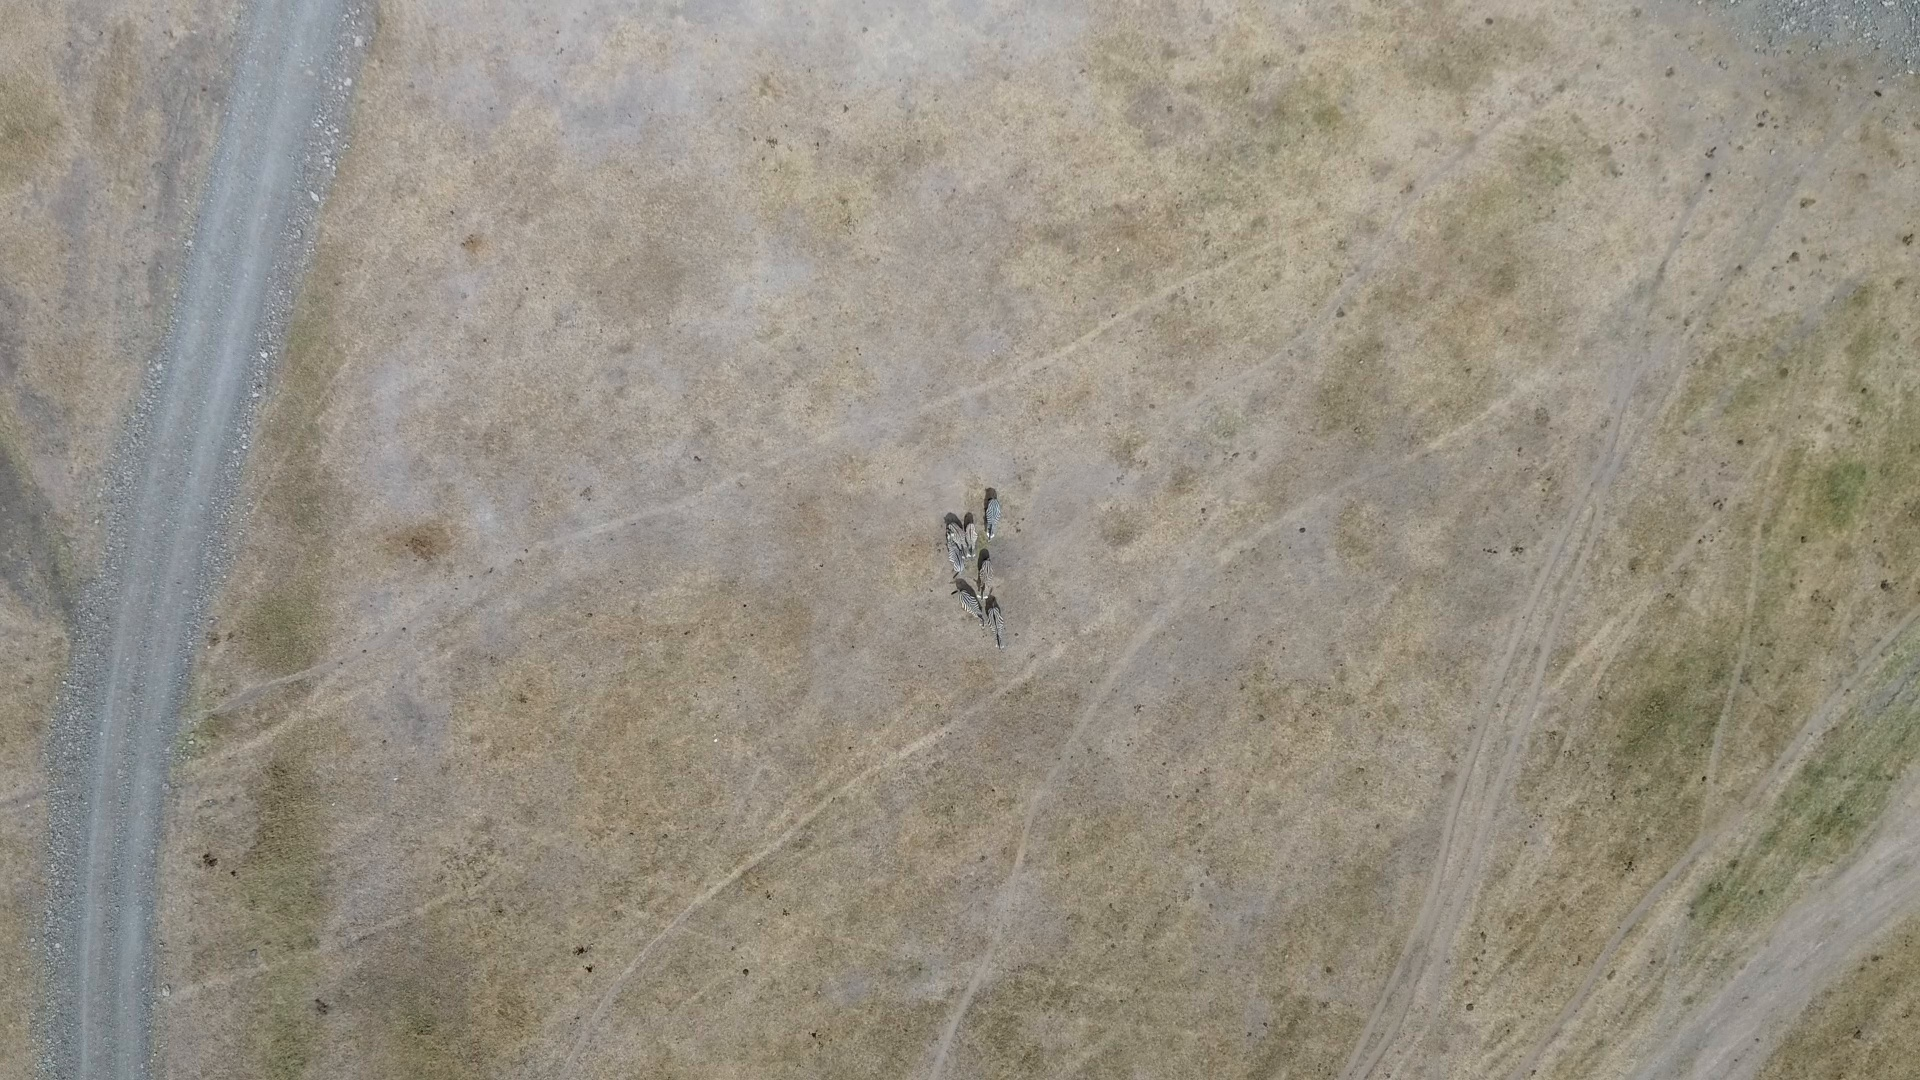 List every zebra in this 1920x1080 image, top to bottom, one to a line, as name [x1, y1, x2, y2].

zebra [985, 500, 1002, 541]
zebra [948, 522, 969, 560]
zebra [964, 524, 978, 566]
zebra [947, 531, 964, 575]
zebra [980, 558, 996, 598]
zebra [958, 592, 984, 627]
zebra [989, 608, 1008, 651]